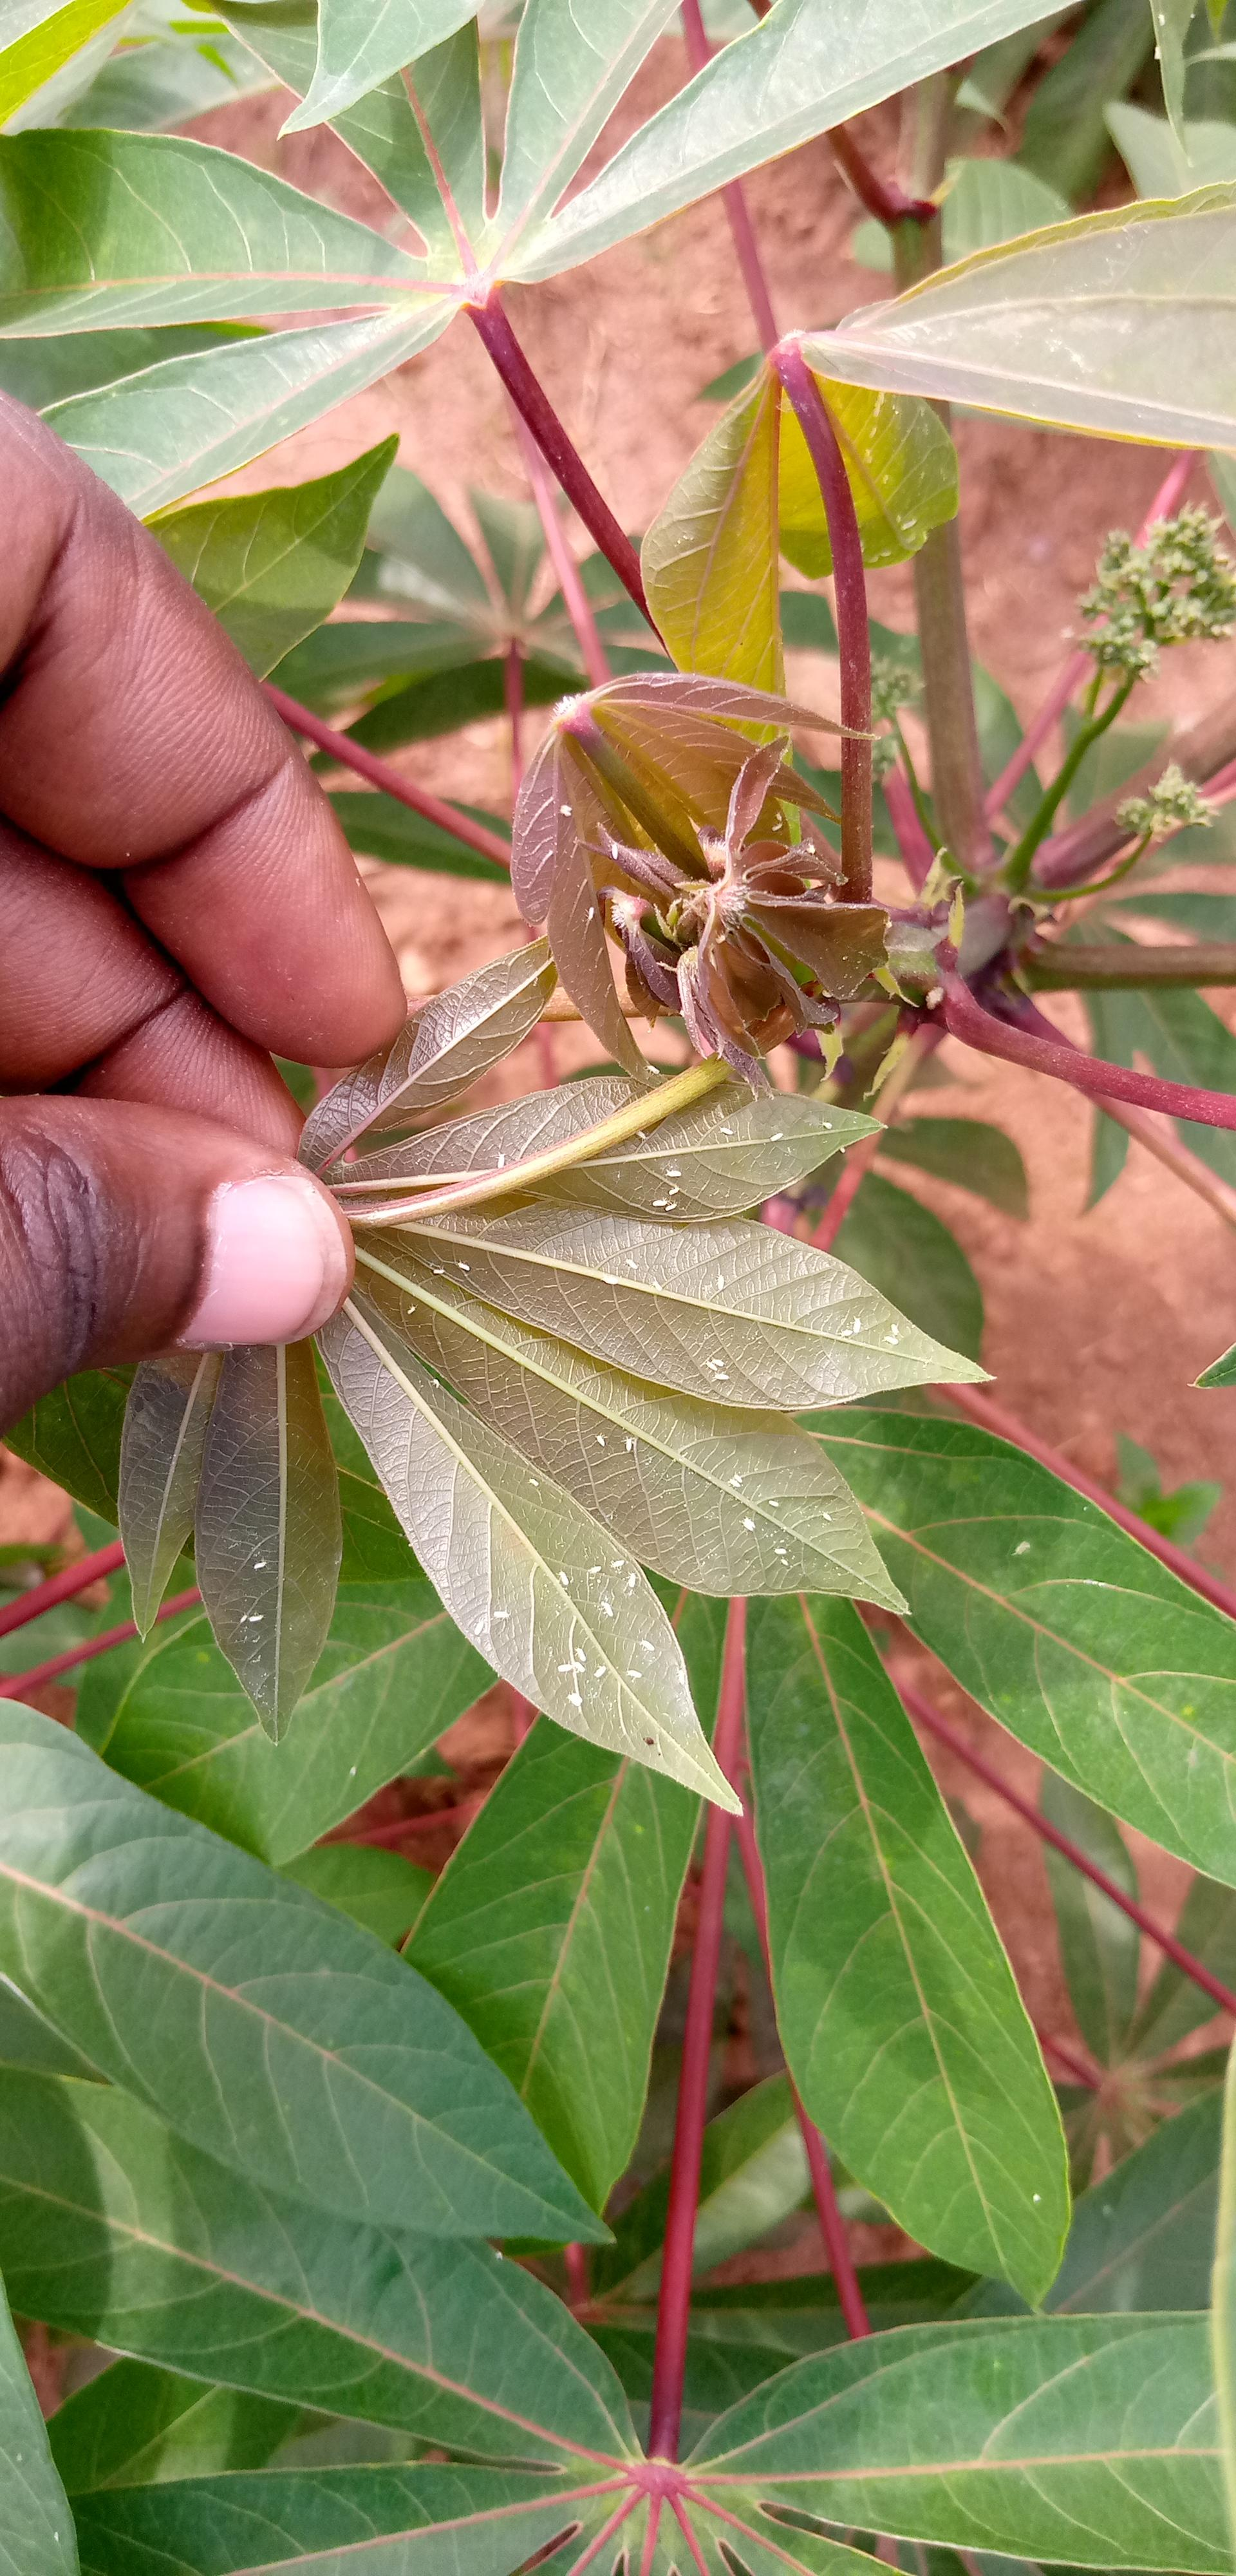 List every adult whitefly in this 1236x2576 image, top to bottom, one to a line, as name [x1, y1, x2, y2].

whitefly [818, 1108, 839, 1136]
whitefly [630, 1108, 657, 1150]
whitefly [713, 1120, 743, 1146]
whitefly [756, 1120, 786, 1152]
whitefly [493, 1139, 514, 1174]
whitefly [659, 1159, 685, 1183]
whitefly [664, 1175, 691, 1196]
whitefly [648, 1190, 693, 1224]
whitefly [648, 1191, 686, 1219]
whitefly [452, 1247, 485, 1280]
whitefly [610, 1247, 651, 1278]
whitefly [427, 1256, 454, 1278]
whitefly [702, 1266, 742, 1296]
whitefly [650, 1273, 670, 1305]
whitefly [837, 1294, 866, 1338]
whitefly [399, 1295, 436, 1325]
whitefly [883, 1307, 904, 1335]
whitefly [824, 1316, 850, 1351]
whitefly [875, 1320, 904, 1355]
whitefly [695, 1348, 743, 1392]
whitefly [414, 1363, 465, 1395]
whitefly [622, 1425, 646, 1459]
whitefly [591, 1430, 628, 1456]
whitefly [724, 1462, 752, 1492]
whitefly [711, 1463, 746, 1490]
whitefly [520, 1470, 550, 1493]
whitefly [763, 1490, 784, 1516]
whitefly [819, 1508, 839, 1531]
whitefly [733, 1509, 758, 1534]
whitefly [769, 1534, 796, 1575]
whitefly [768, 1540, 792, 1569]
whitefly [600, 1542, 626, 1573]
whitefly [581, 1548, 603, 1580]
whitefly [247, 1553, 277, 1580]
whitefly [550, 1560, 574, 1589]
whitefly [607, 1565, 641, 1601]
whitefly [587, 1594, 621, 1623]
whitefly [229, 1601, 281, 1639]
whitefly [223, 1603, 279, 1635]
whitefly [485, 1603, 514, 1626]
whitefly [470, 1611, 494, 1641]
whitefly [641, 1626, 668, 1657]
whitefly [569, 1632, 603, 1663]
whitefly [554, 1654, 598, 1679]
whitefly [550, 1655, 595, 1689]
whitefly [619, 1661, 657, 1690]
whitefly [591, 1663, 622, 1693]
whitefly [560, 1683, 595, 1711]